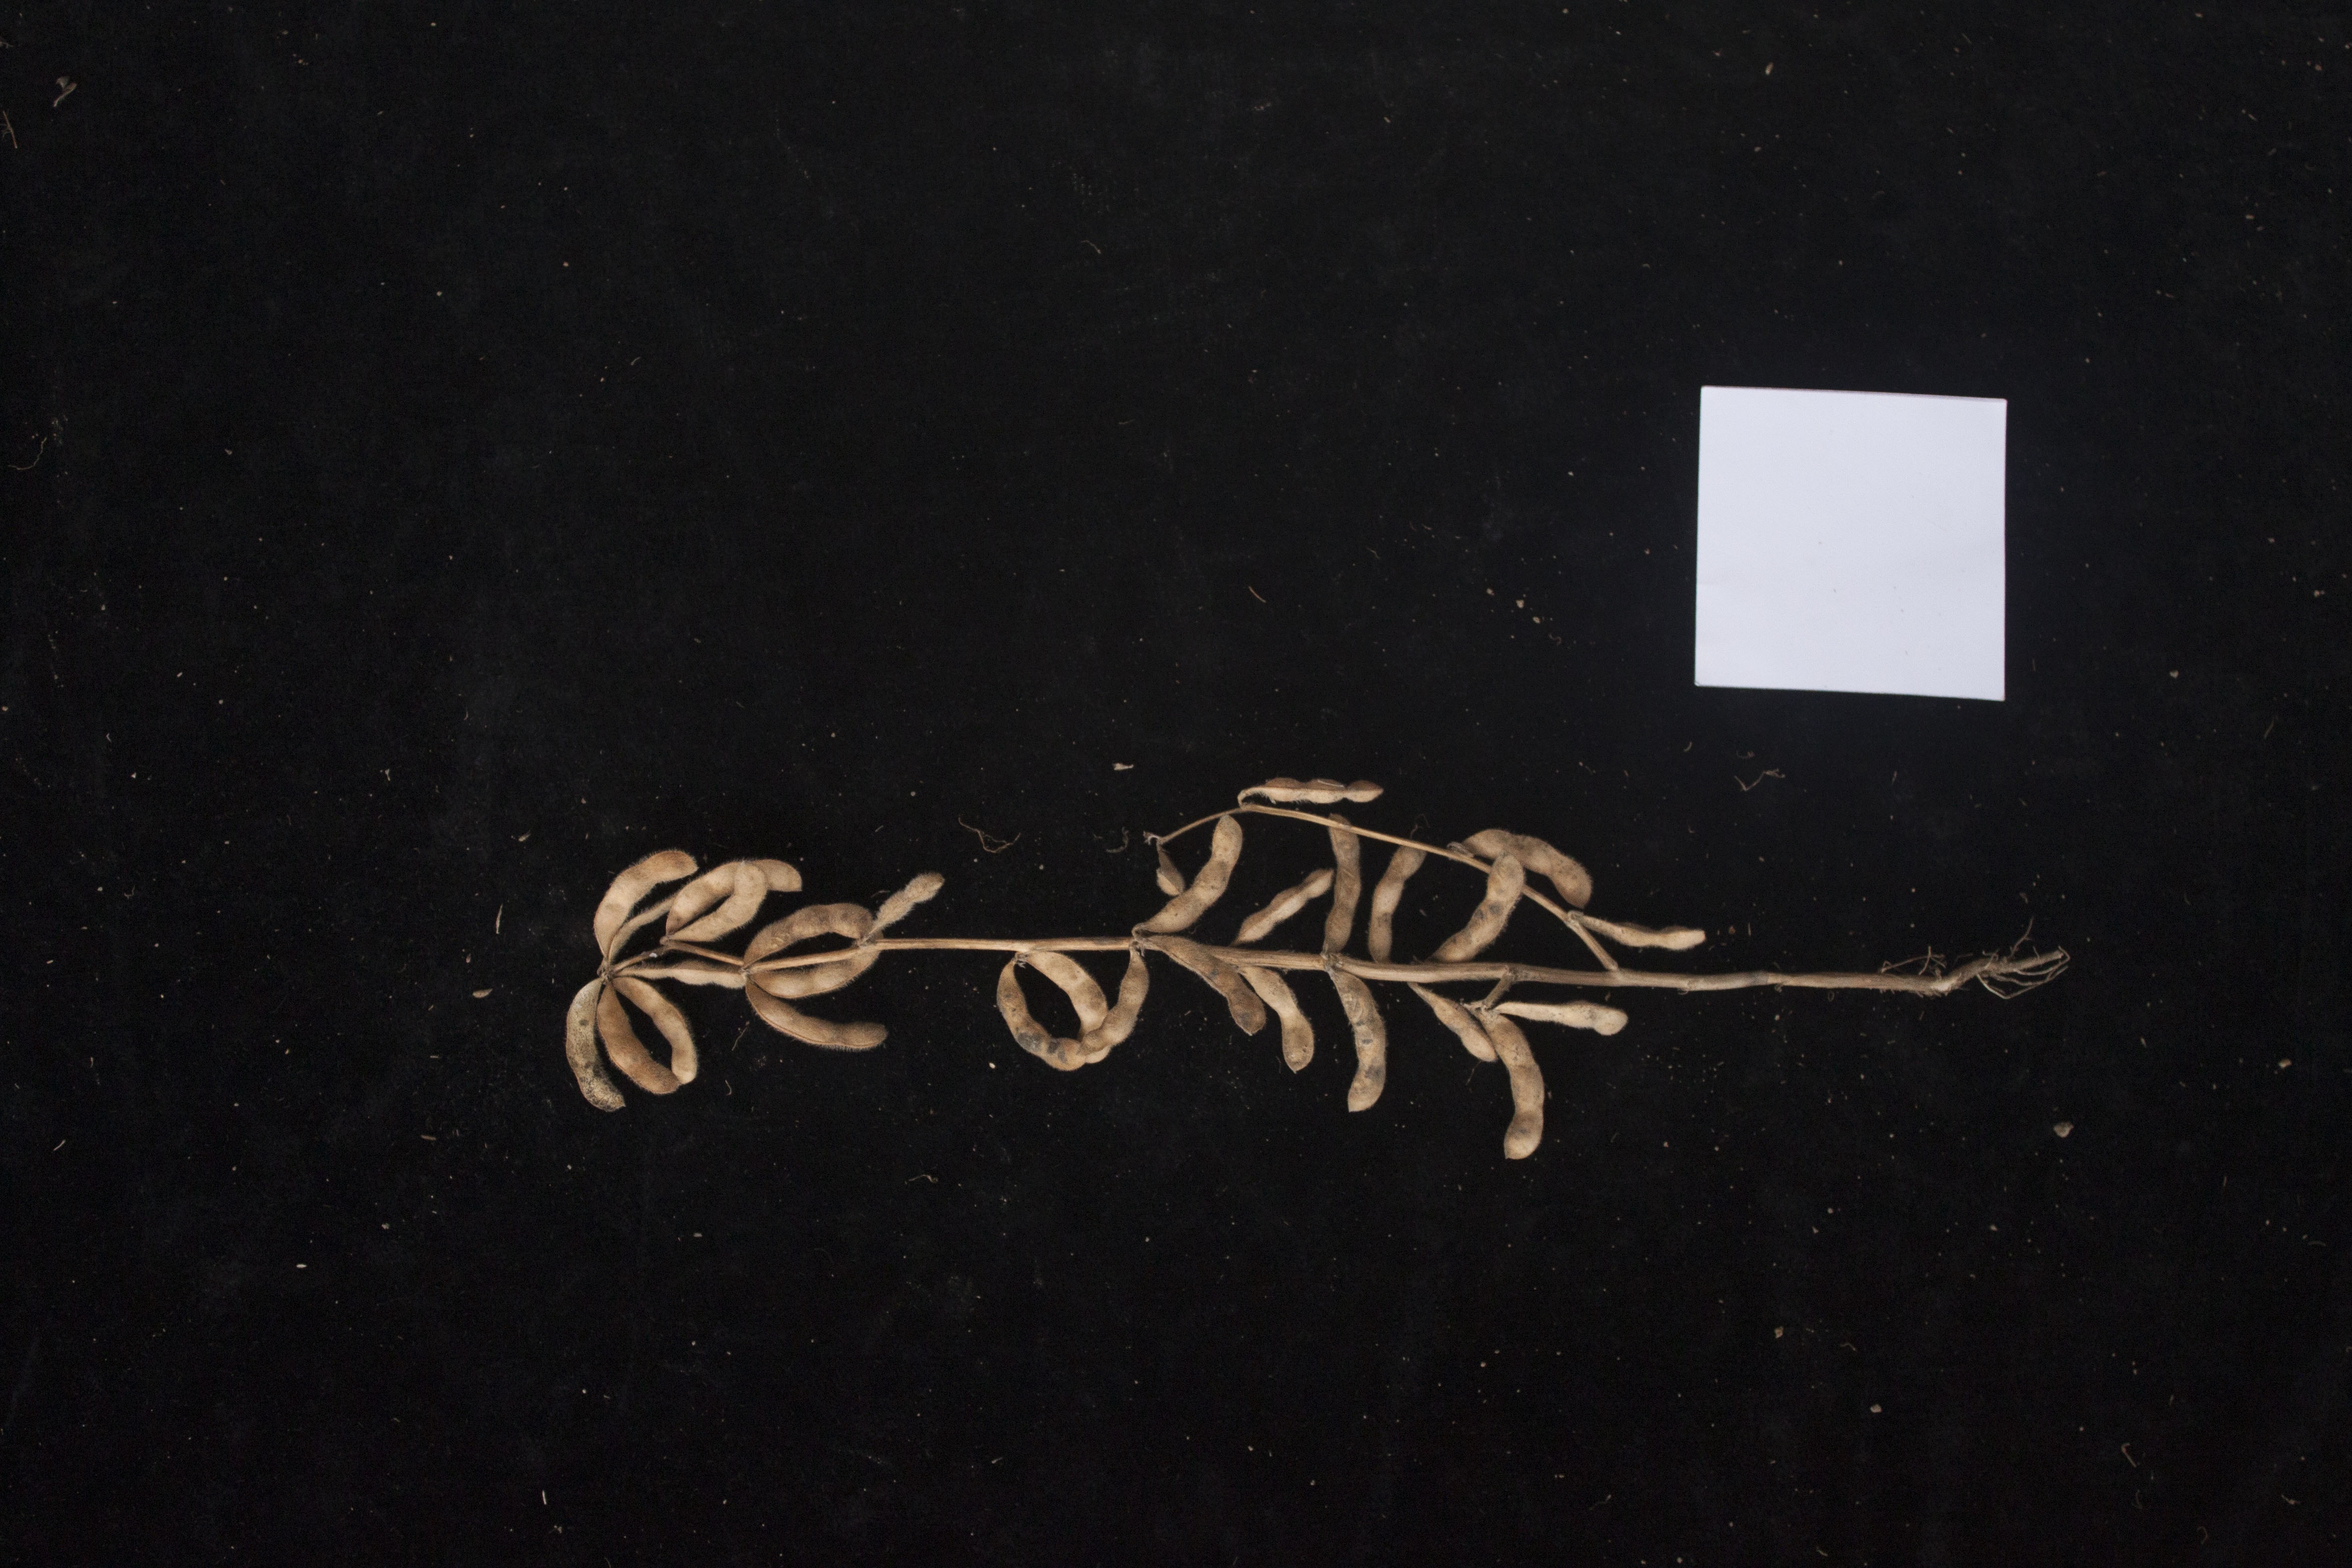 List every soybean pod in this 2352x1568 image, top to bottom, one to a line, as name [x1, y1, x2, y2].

soybean pod [1236, 779, 1386, 807]
soybean pod [1323, 814, 1362, 953]
soybean pod [1134, 814, 1244, 934]
soybean pod [1461, 828, 1591, 912]
soybean pod [1156, 844, 1186, 897]
soybean pod [1368, 846, 1426, 963]
soybean pod [593, 850, 699, 964]
soybean pod [1431, 856, 1525, 964]
soybean pod [664, 860, 802, 935]
soybean pod [663, 862, 768, 943]
soybean pod [1236, 869, 1332, 944]
soybean pod [860, 874, 946, 944]
soybean pod [607, 893, 676, 965]
soybean pod [742, 903, 875, 969]
soybean pod [1569, 913, 1706, 952]
soybean pod [1144, 937, 1267, 1039]
soybean pod [1100, 946, 1150, 1047]
soybean pod [753, 951, 881, 1000]
soybean pod [1028, 953, 1110, 1065]
soybean pod [995, 958, 1086, 1072]
soybean pod [619, 960, 749, 990]
soybean pod [1324, 964, 1387, 1114]
soybean pod [1240, 967, 1315, 1074]
soybean pod [610, 976, 699, 1085]
soybean pod [564, 979, 626, 1113]
soybean pod [745, 982, 887, 1051]
soybean pod [1405, 983, 1496, 1064]
soybean pod [598, 984, 683, 1095]
soybean pod [1492, 1000, 1628, 1036]
soybean pod [1468, 1009, 1544, 1160]